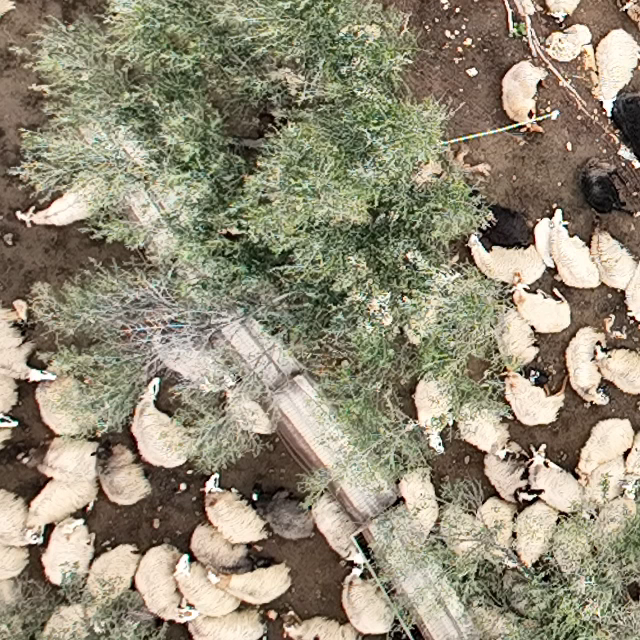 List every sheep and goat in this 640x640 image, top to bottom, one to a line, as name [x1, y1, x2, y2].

sheep [540, 0, 583, 23]
sheep [616, 0, 639, 47]
sheep [596, 32, 639, 118]
sheep [503, 59, 547, 134]
sheep [611, 89, 639, 158]
sheep [579, 159, 635, 215]
sheep [13, 170, 108, 227]
sheep [464, 187, 536, 249]
sheep [548, 209, 600, 288]
sheep [534, 214, 557, 270]
sheep [589, 216, 637, 289]
sheep [468, 237, 546, 282]
sheep [625, 252, 639, 321]
sheep [508, 271, 572, 334]
sheep [487, 302, 541, 367]
sheep [0, 306, 52, 379]
sheep [564, 325, 610, 405]
sheep [153, 332, 237, 389]
sheep [591, 341, 639, 393]
sheep [36, 351, 95, 433]
sheep [412, 368, 455, 452]
sheep [505, 369, 568, 425]
sheep [0, 376, 19, 431]
sheep [221, 376, 275, 434]
sheep [132, 377, 196, 468]
sheep [456, 399, 526, 460]
sheep [577, 416, 633, 480]
sheep [622, 423, 639, 499]
sheep [5, 440, 101, 480]
sheep [93, 444, 153, 507]
sheep [531, 447, 583, 515]
sheep [482, 453, 544, 500]
sheep [577, 456, 625, 518]
sheep [397, 469, 438, 543]
sheep [202, 474, 271, 542]
sheep [22, 477, 96, 544]
sheep [250, 483, 314, 538]
sheep [0, 488, 32, 545]
sheep [308, 489, 367, 560]
sheep [479, 496, 518, 544]
sheep [595, 496, 635, 547]
sheep [514, 501, 557, 566]
sheep [442, 508, 512, 570]
sheep [43, 512, 95, 584]
sheep [555, 518, 594, 581]
sheep [190, 521, 249, 570]
sheep [134, 540, 199, 622]
sheep [0, 542, 30, 581]
sheep [83, 544, 143, 605]
sheep [171, 553, 242, 614]
sheep [205, 564, 295, 604]
sheep [341, 564, 395, 634]
sheep [0, 578, 25, 635]
sheep [37, 601, 85, 638]
sheep [187, 608, 266, 638]
sheep [283, 613, 360, 639]